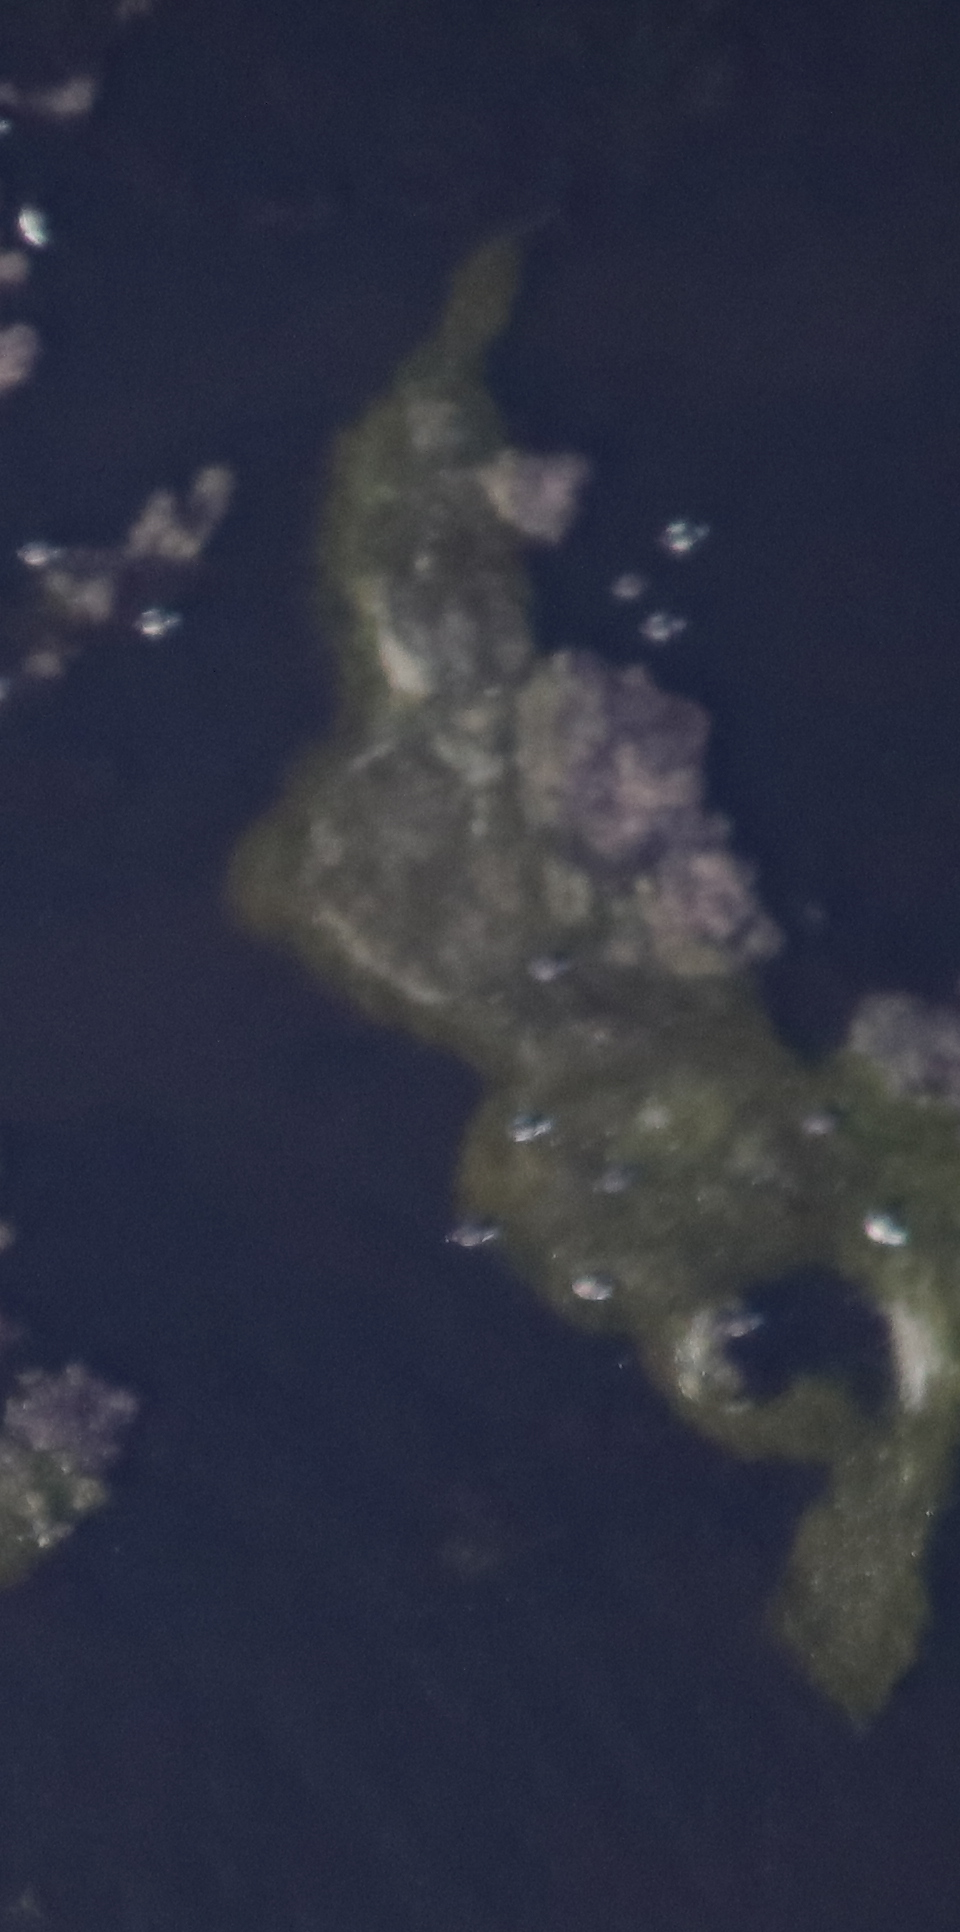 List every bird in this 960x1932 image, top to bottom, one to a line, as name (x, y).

brant (38, 227)
brant (683, 538)
brant (37, 558)
brant (628, 589)
brant (159, 625)
brant (662, 627)
brant (544, 967)
other bird (818, 1118)
brant (529, 1126)
brant (614, 1182)
brant (879, 1227)
brant (468, 1240)
other bird (587, 1288)
brant (744, 1326)